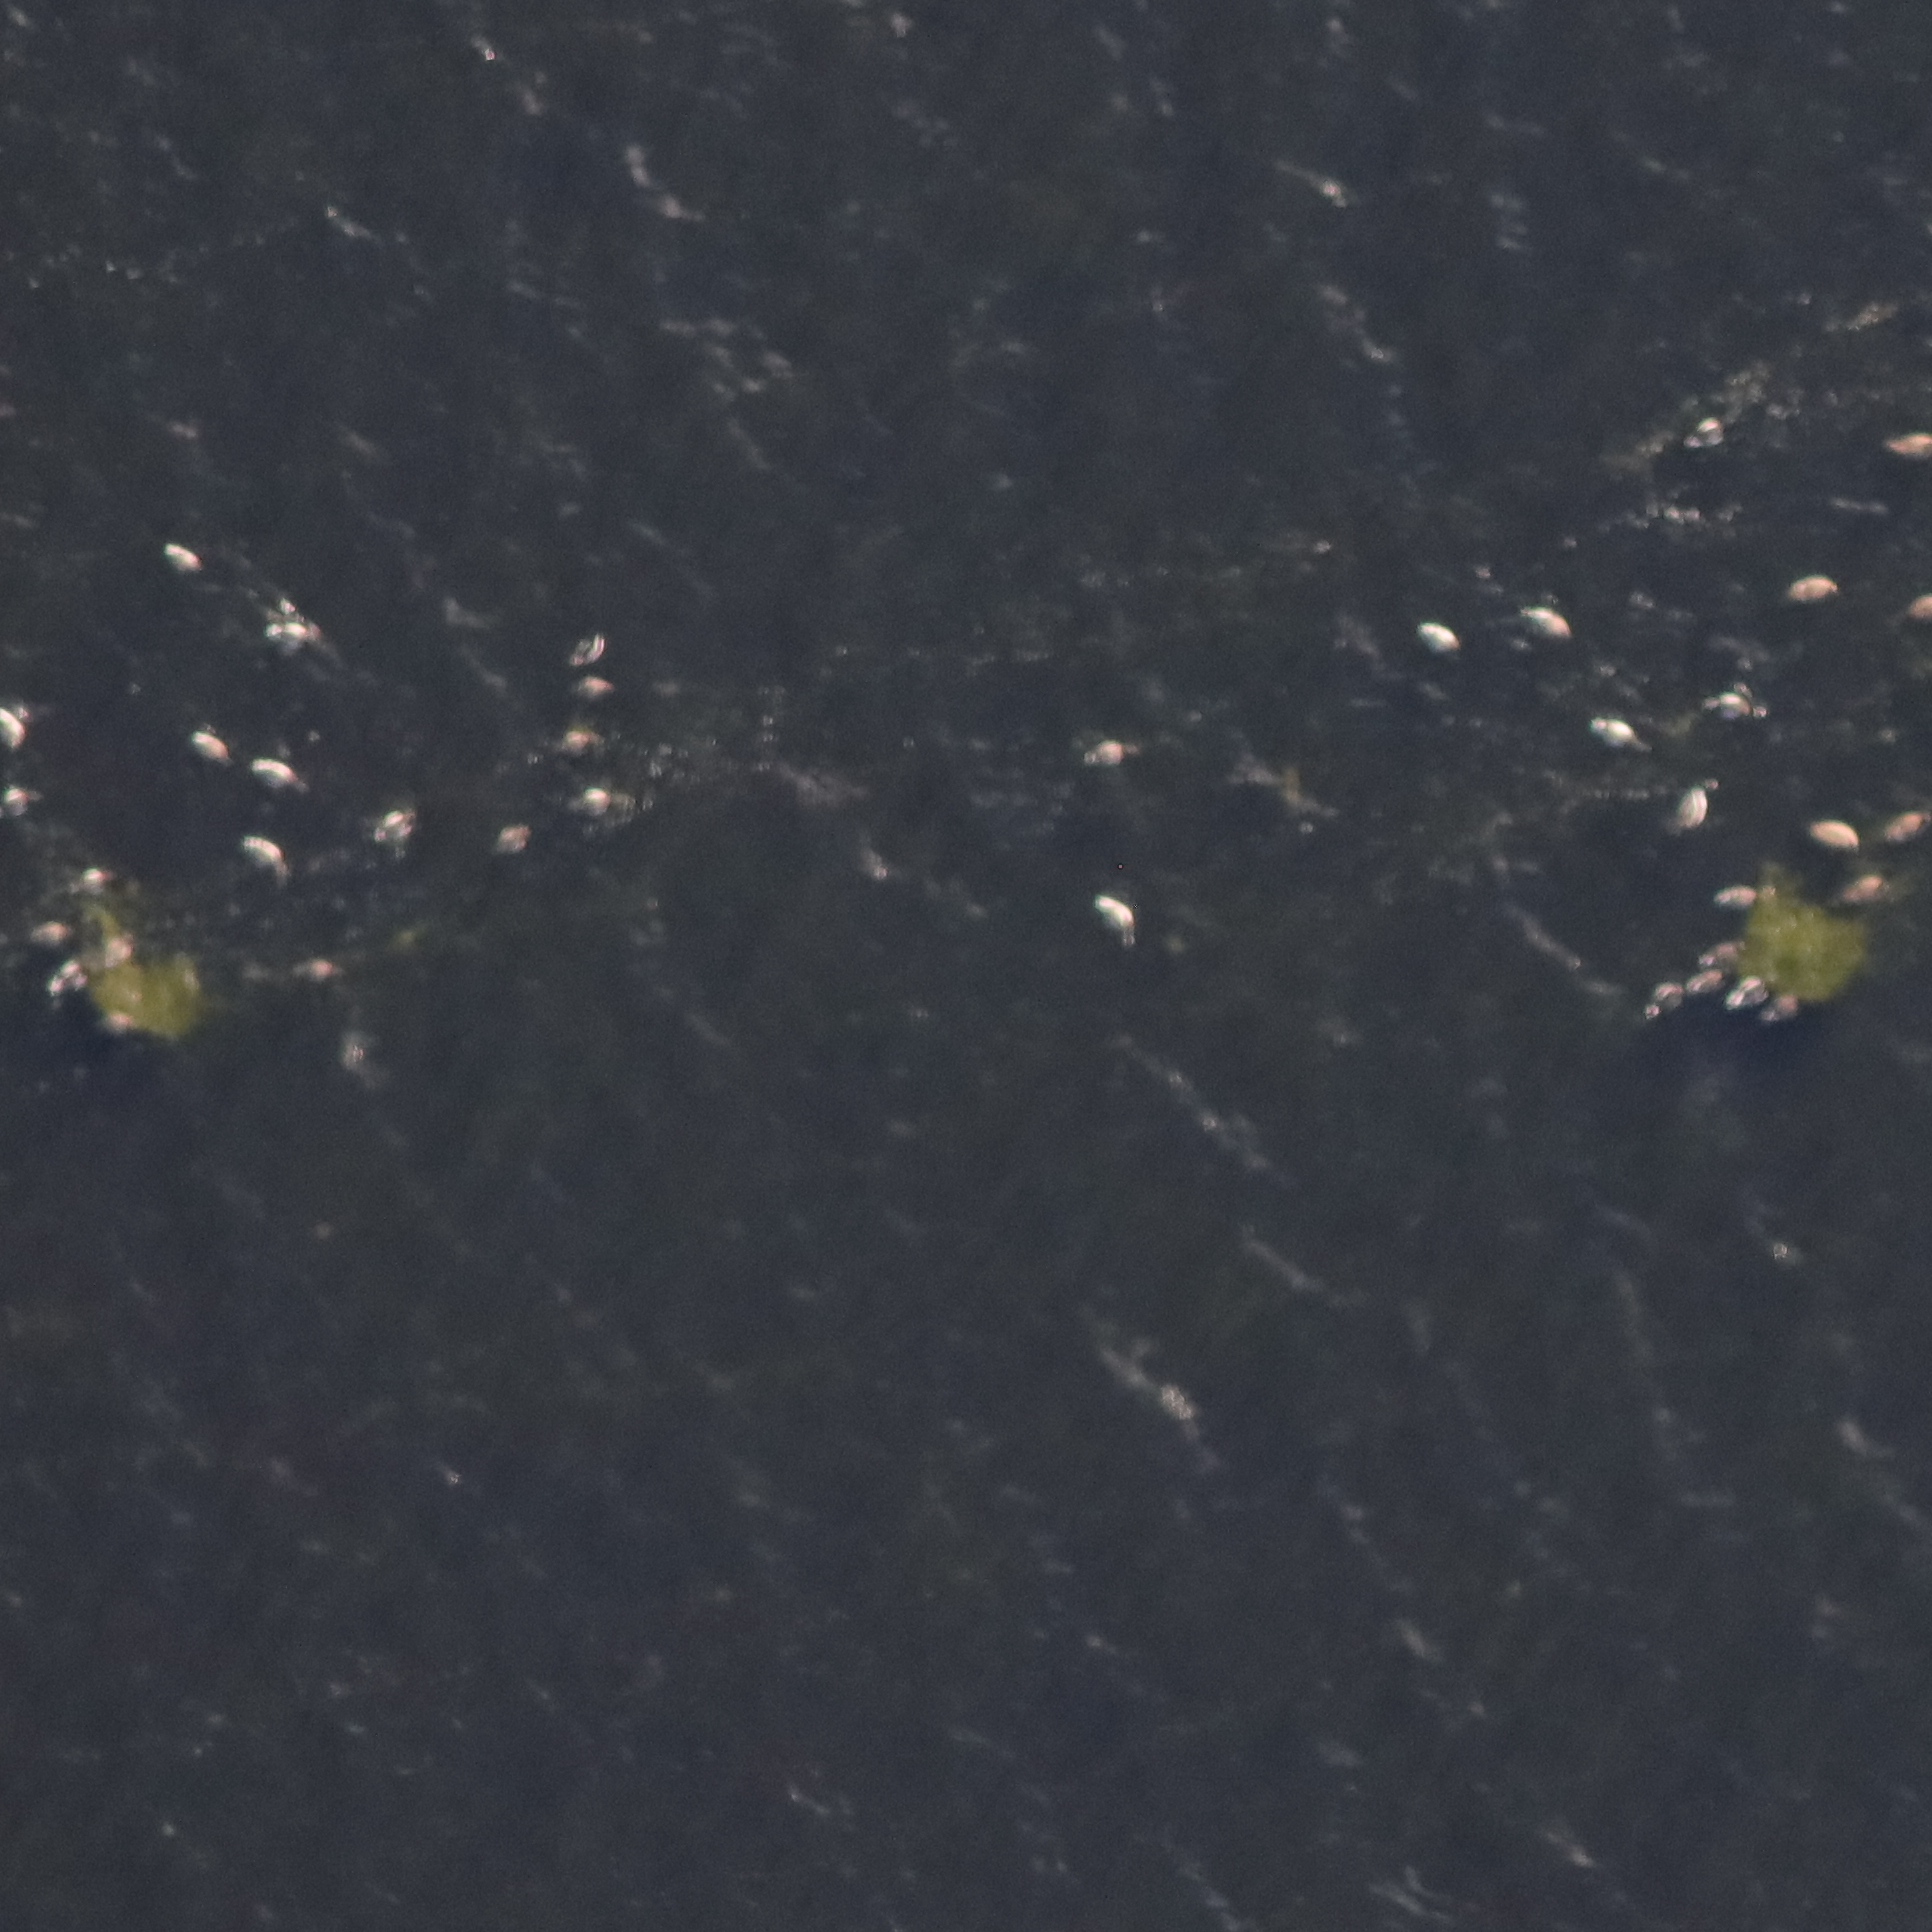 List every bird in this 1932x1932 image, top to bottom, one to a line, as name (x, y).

brant (1712, 435)
Canada goose (1913, 446)
Canada goose (185, 561)
Canada goose (1809, 592)
Canada goose (1548, 625)
Canada goose (293, 634)
Canada goose (1437, 639)
brant (587, 647)
brant (590, 685)
Canada goose (1732, 706)
Canada goose (10, 731)
Canada goose (1618, 735)
brant (579, 744)
Canada goose (210, 753)
brant (1109, 754)
Canada goose (278, 773)
brant (599, 801)
brant (19, 805)
Canada goose (1692, 810)
brant (398, 824)
Canada goose (1905, 828)
Canada goose (1838, 832)
brant (513, 840)
Canada goose (267, 857)
brant (91, 881)
Canada goose (1865, 891)
brant (1736, 897)
brant (1116, 921)
brant (53, 935)
brant (120, 951)
brant (1728, 960)
brant (316, 970)
brant (75, 979)
brant (1699, 985)
brant (1744, 988)
brant (1667, 1002)
brant (1785, 1004)
brant (117, 1026)